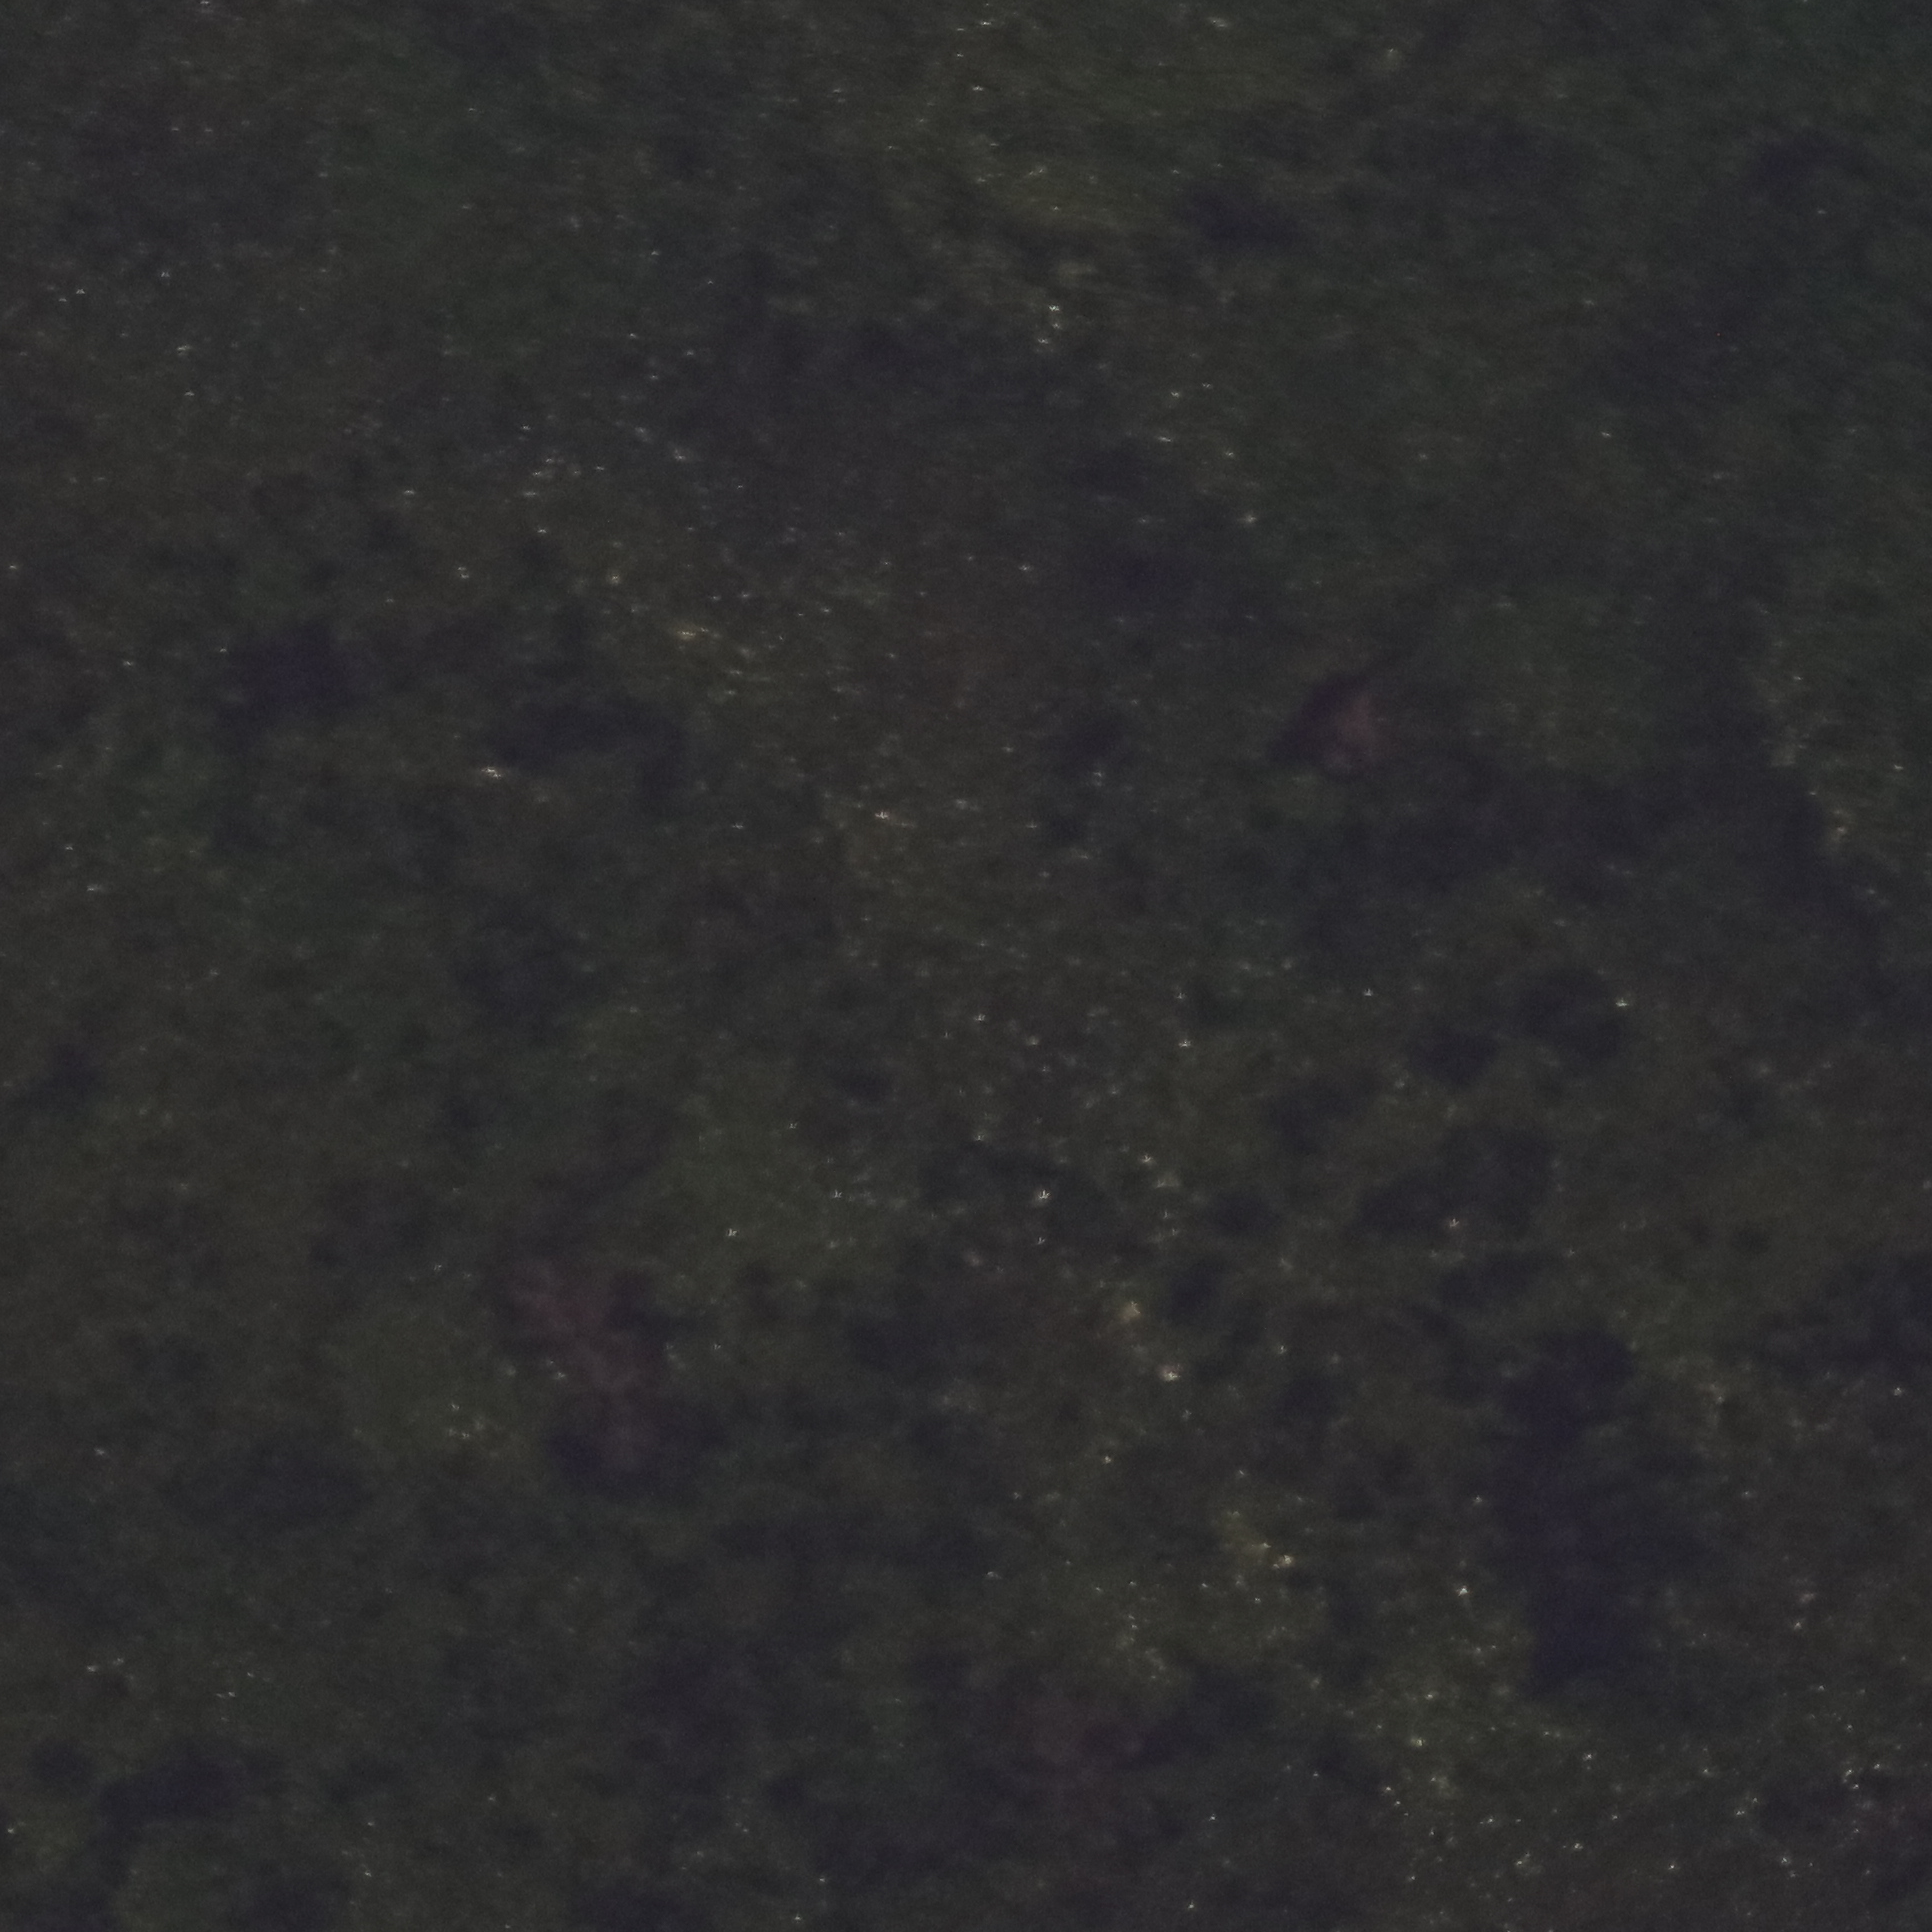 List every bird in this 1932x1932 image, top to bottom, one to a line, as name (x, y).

None